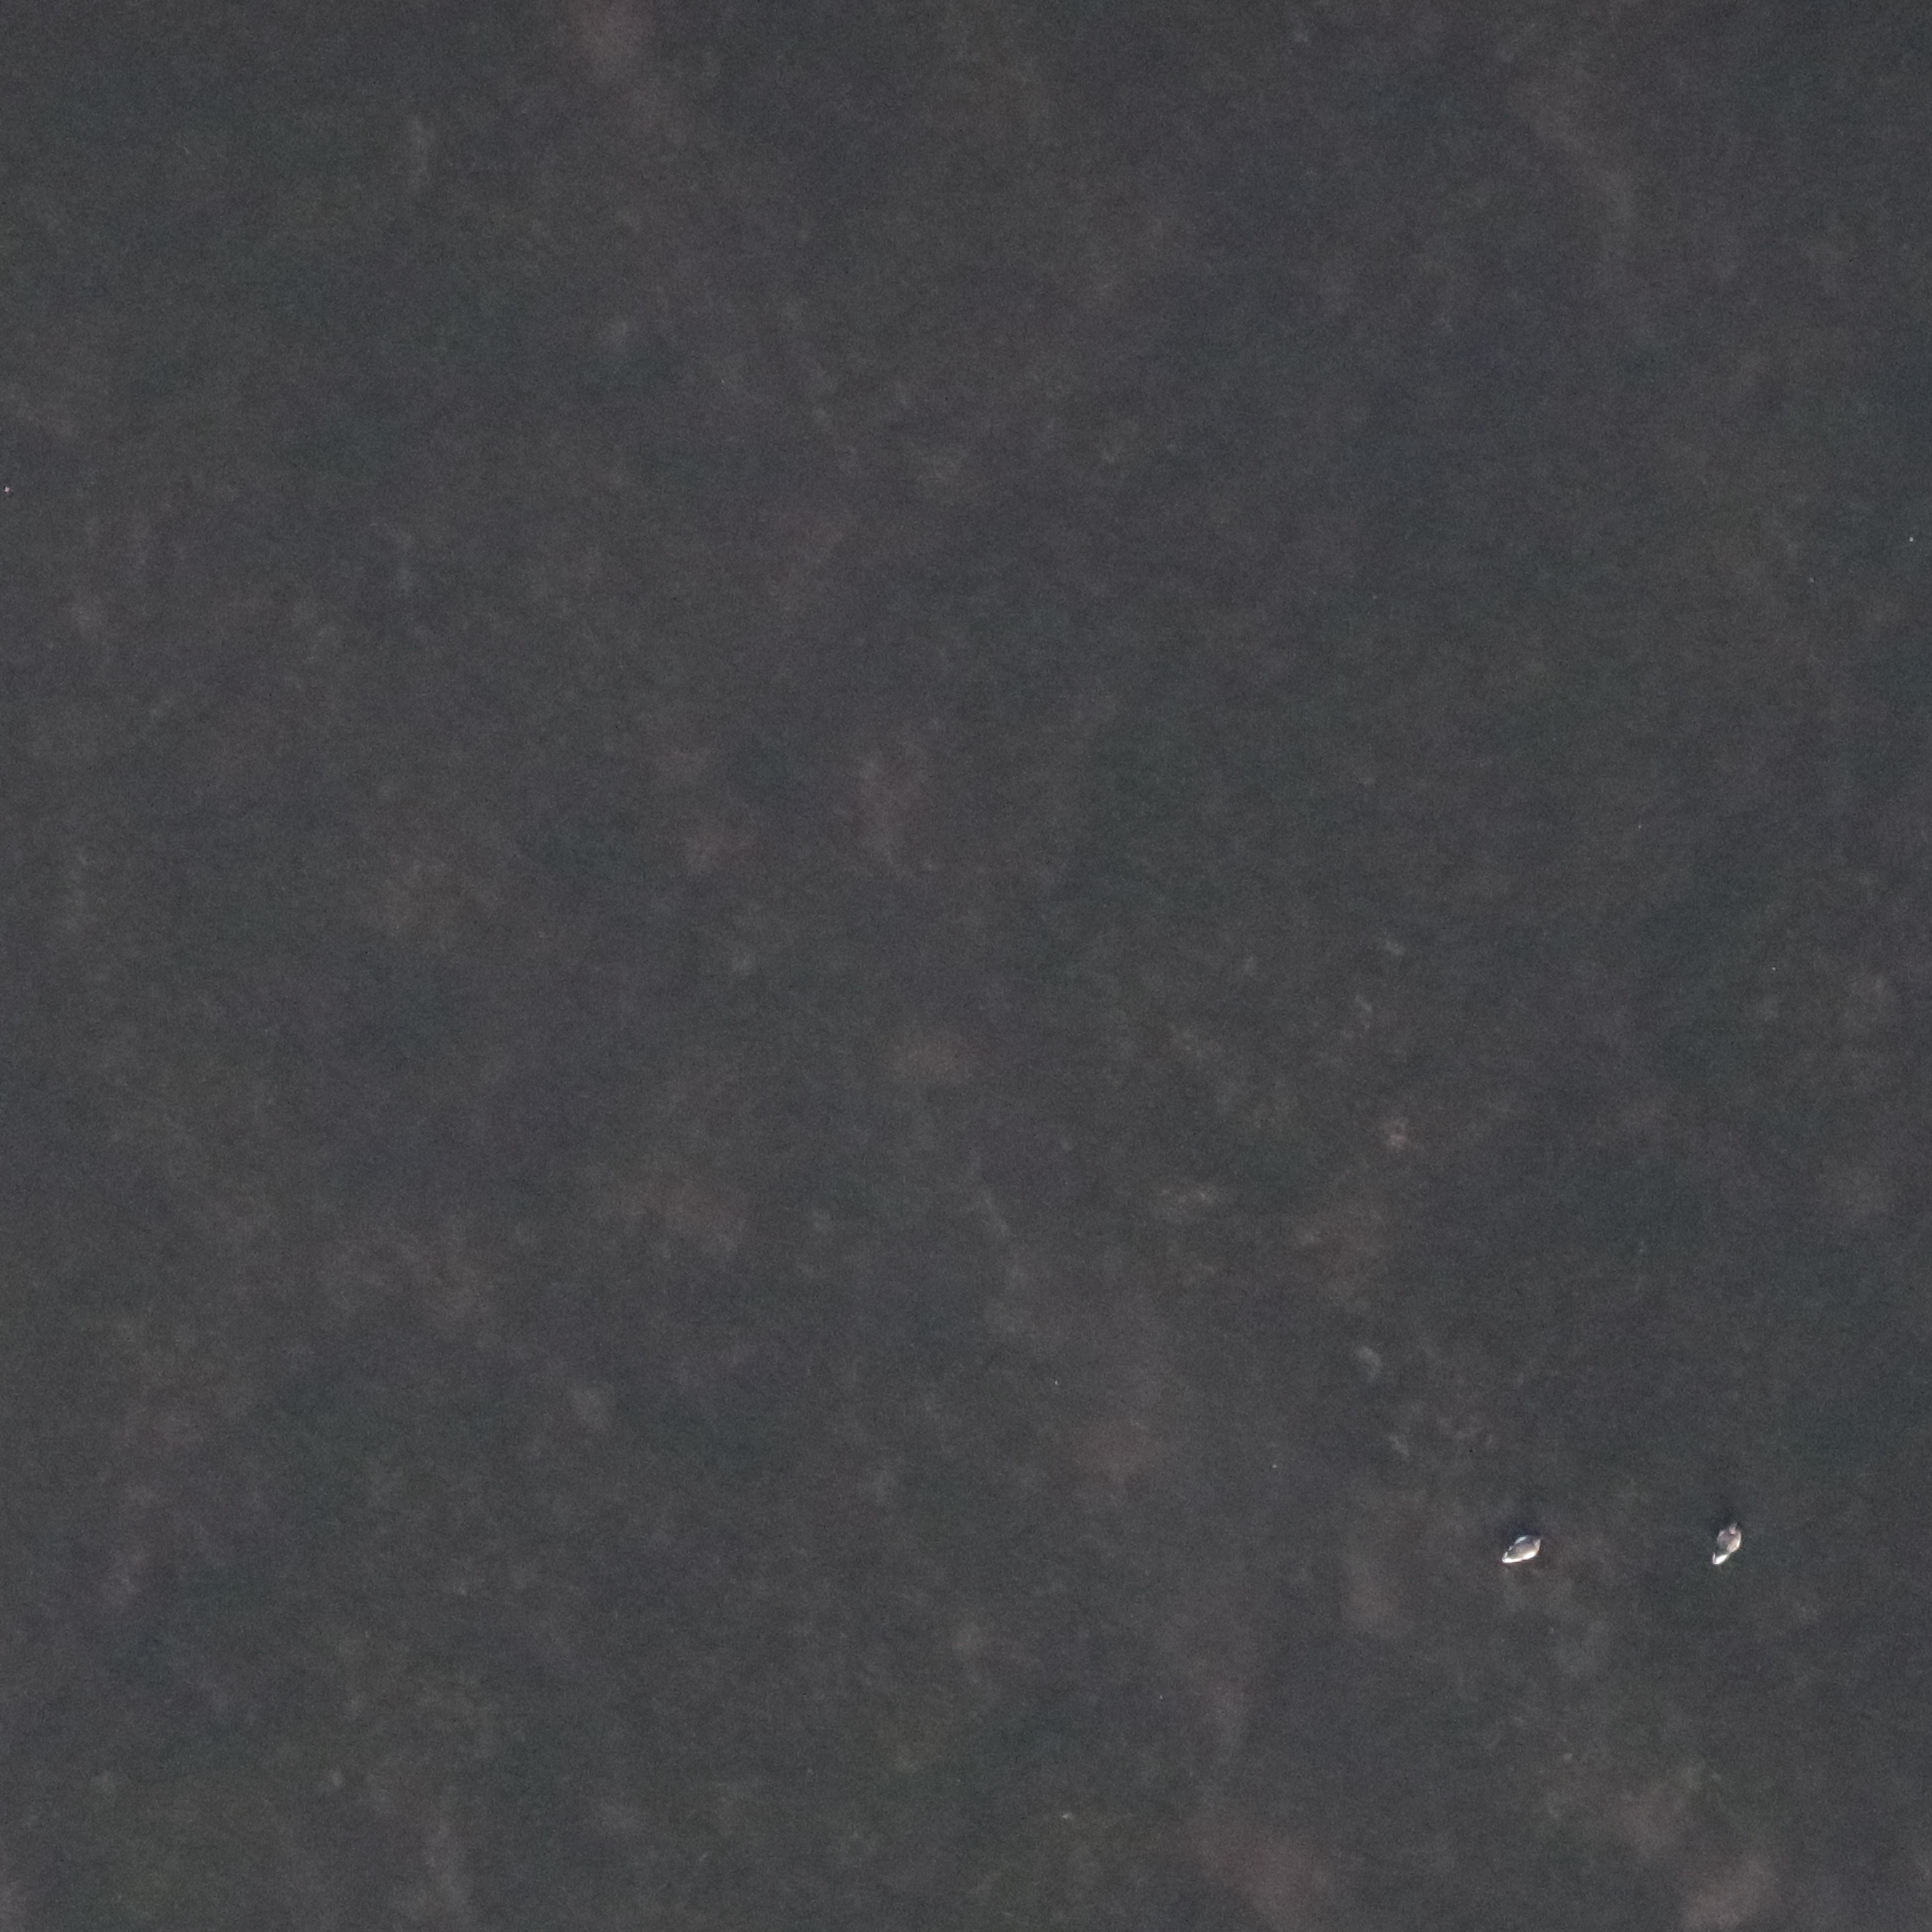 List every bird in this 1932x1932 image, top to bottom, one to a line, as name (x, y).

brant (1725, 1542)
brant (1523, 1549)